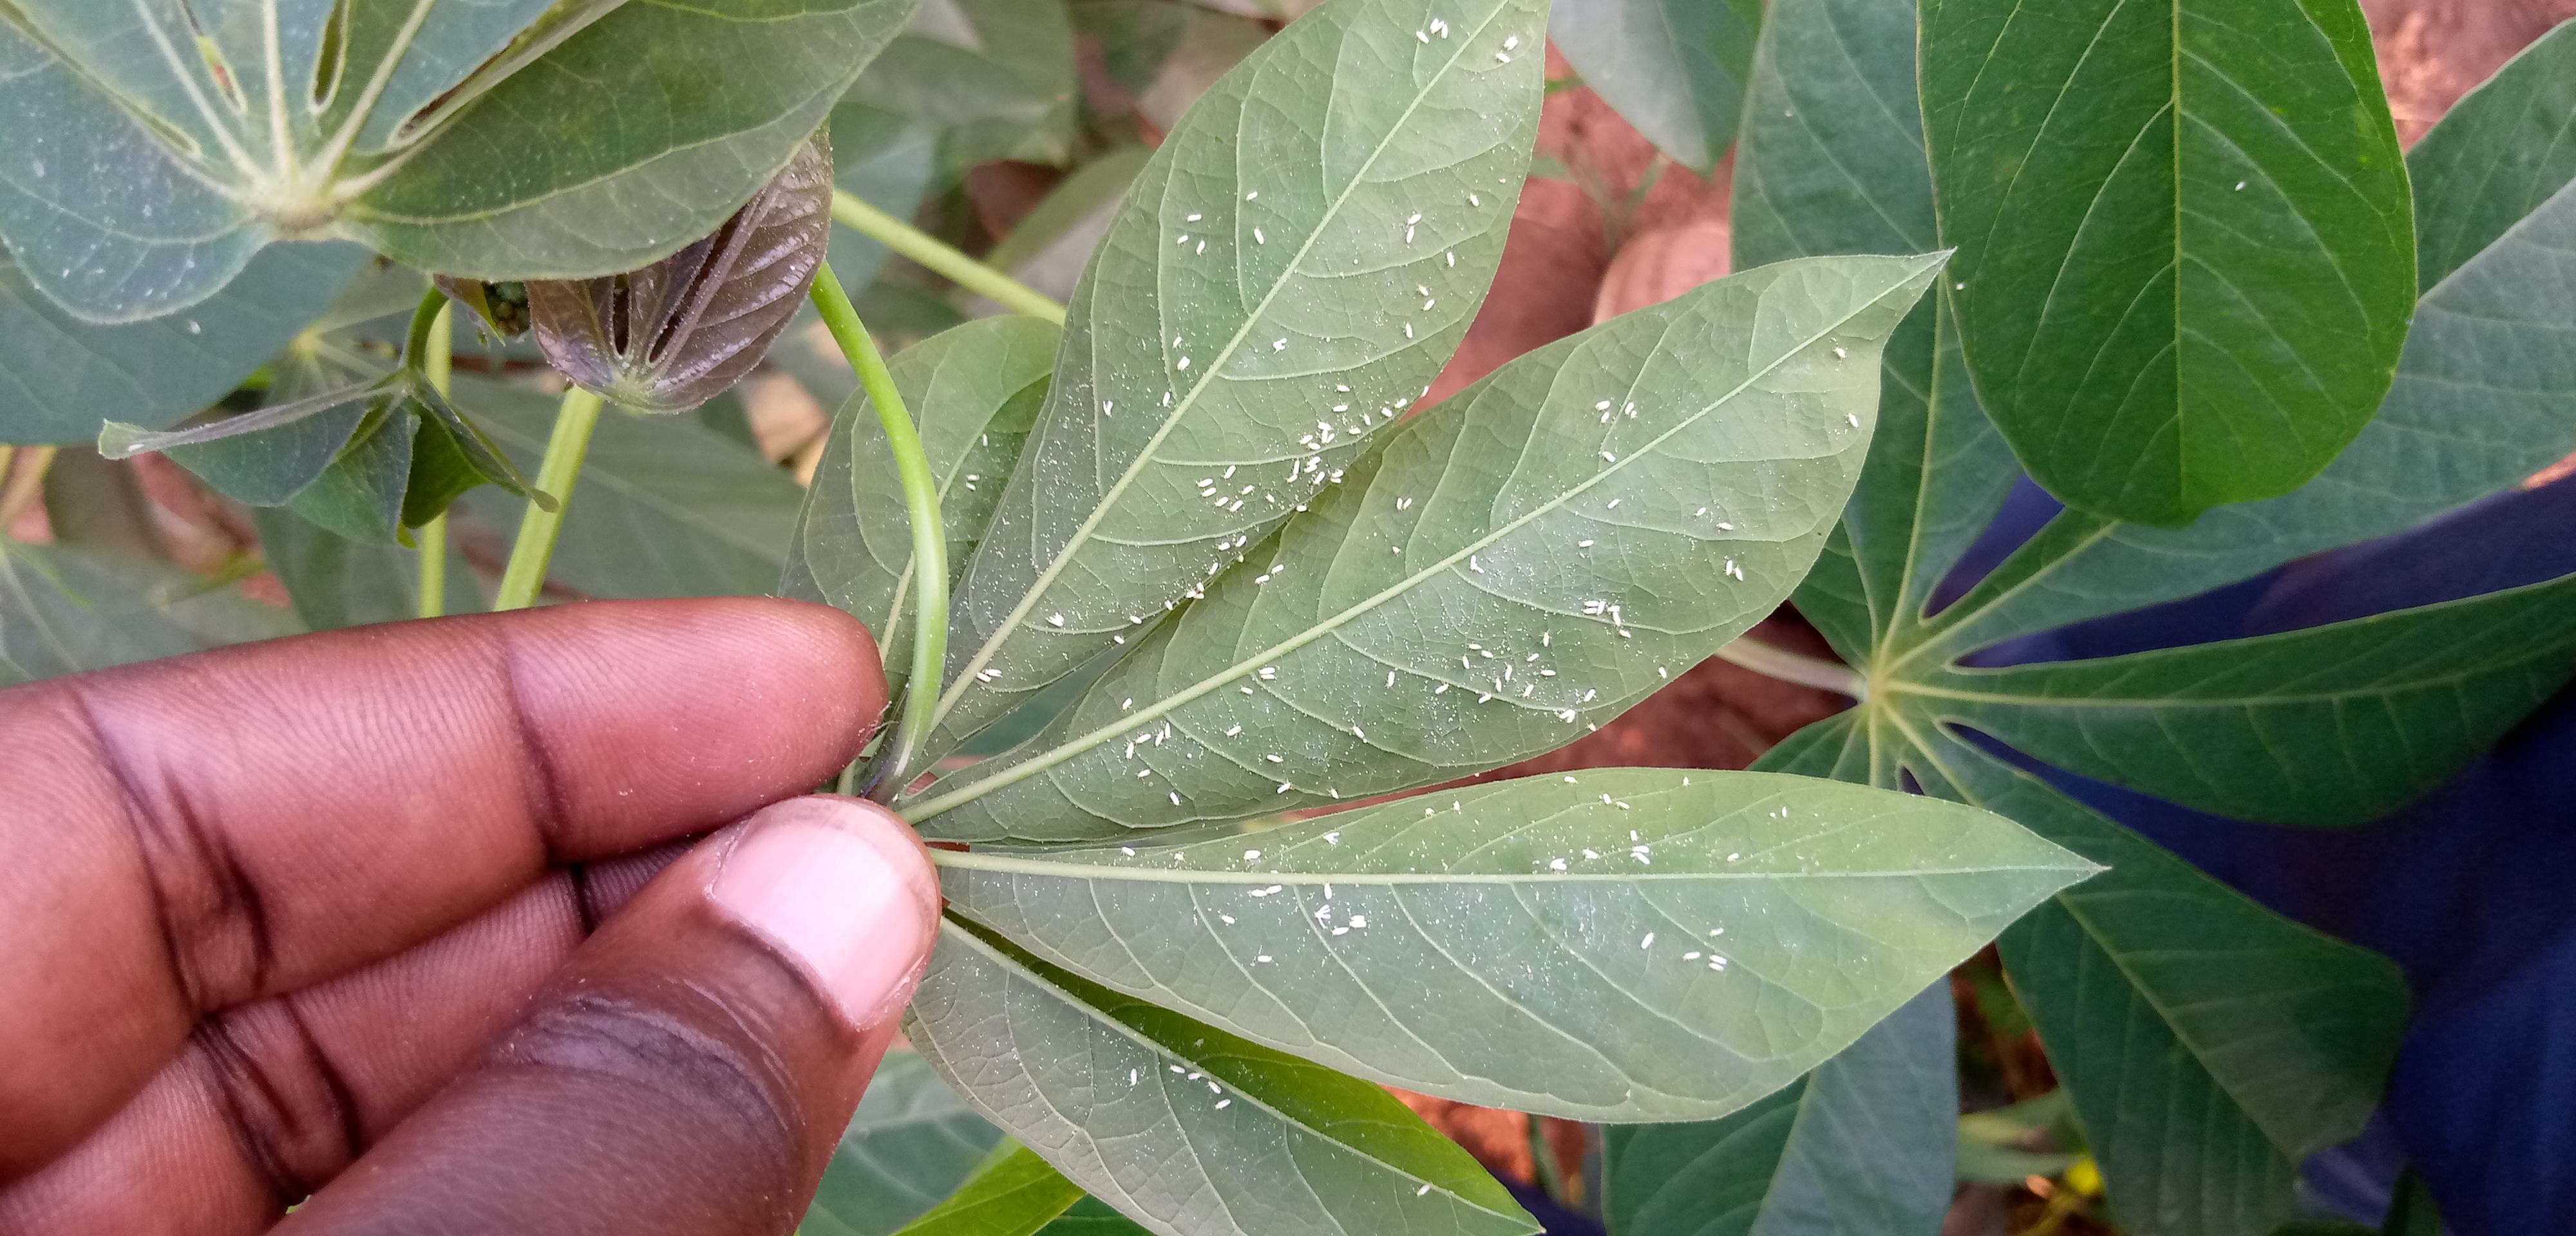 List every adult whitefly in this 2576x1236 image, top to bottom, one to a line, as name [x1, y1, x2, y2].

whitefly [1430, 17, 1439, 30]
whitefly [1432, 21, 1445, 35]
whitefly [1442, 24, 1448, 39]
whitefly [1416, 30, 1430, 44]
whitefly [1504, 35, 1517, 48]
whitefly [1507, 39, 1519, 52]
whitefly [1495, 51, 1511, 64]
whitefly [2233, 180, 2248, 194]
whitefly [1245, 190, 1258, 202]
whitefly [1468, 192, 1482, 208]
whitefly [1406, 212, 1423, 225]
whitefly [1185, 213, 1204, 223]
whitefly [1405, 225, 1416, 244]
whitefly [1251, 226, 1267, 247]
whitefly [1176, 232, 1189, 245]
whitefly [1195, 239, 1206, 257]
whitefly [1444, 248, 1458, 269]
whitefly [1953, 281, 1967, 292]
whitefly [1417, 283, 1430, 297]
whitefly [1422, 298, 1435, 312]
whitefly [188, 317, 204, 337]
whitefly [1403, 319, 1414, 339]
whitefly [1271, 335, 1287, 353]
whitefly [1171, 335, 1184, 348]
whitefly [1833, 345, 1848, 359]
whitefly [1177, 355, 1188, 370]
whitefly [1182, 357, 1191, 370]
whitefly [1335, 382, 1352, 393]
whitefly [1420, 384, 1430, 397]
whitefly [1159, 388, 1175, 410]
whitefly [1394, 396, 1408, 409]
whitefly [1103, 399, 1113, 417]
whitefly [1593, 399, 1610, 411]
whitefly [1625, 401, 1635, 416]
whitefly [1330, 402, 1350, 413]
whitefly [1379, 406, 1394, 417]
whitefly [1630, 409, 1638, 420]
whitefly [1601, 411, 1610, 425]
whitefly [1846, 411, 1861, 429]
whitefly [1361, 411, 1373, 427]
whitefly [1316, 420, 1332, 431]
whitefly [1347, 426, 1363, 436]
whitefly [1321, 429, 1327, 445]
whitefly [981, 431, 989, 447]
whitefly [1327, 433, 1336, 445]
whitefly [1299, 434, 1314, 446]
whitefly [127, 442, 146, 453]
whitefly [1307, 442, 1321, 451]
whitefly [1601, 449, 1616, 464]
whitefly [1307, 456, 1321, 465]
whitefly [1291, 460, 1301, 474]
whitefly [1222, 465, 1236, 480]
whitefly [1303, 465, 1318, 474]
whitefly [1331, 469, 1345, 477]
whitefly [1312, 471, 1326, 487]
whitefly [965, 473, 981, 481]
whitefly [1285, 474, 1298, 485]
whitefly [1329, 477, 1341, 485]
whitefly [1196, 478, 1214, 490]
whitefly [965, 482, 978, 492]
whitefly [1240, 482, 1255, 496]
whitefly [1200, 487, 1218, 501]
whitefly [1264, 490, 1276, 504]
whitefly [1215, 495, 1229, 509]
whitefly [1395, 496, 1402, 511]
whitefly [1403, 497, 1412, 511]
whitefly [1605, 498, 1620, 509]
whitefly [1229, 500, 1244, 514]
whitefly [1294, 503, 1308, 514]
whitefly [1696, 506, 1707, 518]
whitefly [1717, 520, 1736, 532]
whitefly [1233, 534, 1248, 548]
whitefly [1578, 537, 1595, 548]
whitefly [1216, 541, 1231, 551]
whitefly [1391, 544, 1402, 556]
whitefly [1236, 552, 1246, 564]
whitefly [1470, 552, 1477, 563]
whitefly [1725, 559, 1734, 577]
whitefly [1206, 561, 1218, 576]
whitefly [1470, 562, 1479, 571]
whitefly [1270, 564, 1285, 575]
whitefly [1475, 565, 1486, 574]
whitefly [1733, 565, 1745, 583]
whitefly [1253, 574, 1271, 585]
whitefly [1195, 581, 1206, 593]
whitefly [1185, 590, 1197, 599]
whitefly [1193, 593, 1206, 601]
whitefly [1164, 599, 1175, 612]
whitefly [1584, 600, 1599, 606]
whitefly [1597, 600, 1606, 615]
whitefly [1607, 604, 1620, 612]
whitefly [1582, 608, 1598, 615]
whitefly [1053, 612, 1064, 622]
whitefly [1612, 612, 1622, 628]
whitefly [1128, 614, 1142, 625]
whitefly [1045, 616, 1063, 628]
whitefly [1618, 628, 1632, 639]
whitefly [1541, 629, 1553, 649]
whitefly [1112, 634, 1127, 646]
whitefly [1465, 642, 1482, 650]
whitefly [1481, 650, 1494, 660]
whitefly [1524, 650, 1540, 661]
whitefly [1461, 655, 1472, 669]
whitefly [1503, 662, 1514, 682]
whitefly [1658, 664, 1669, 679]
whitefly [1258, 666, 1277, 674]
whitefly [984, 667, 1004, 678]
whitefly [1539, 667, 1557, 677]
whitefly [1386, 668, 1396, 689]
whitefly [976, 672, 990, 683]
whitefly [1259, 674, 1277, 681]
whitefly [1495, 677, 1502, 693]
whitefly [1520, 682, 1535, 698]
whitefly [1435, 682, 1450, 695]
whitefly [1238, 684, 1255, 697]
whitefly [1583, 688, 1596, 704]
whitefly [1477, 693, 1493, 706]
whitefly [1121, 697, 1132, 711]
whitefly [1558, 708, 1574, 721]
whitefly [1567, 711, 1576, 724]
whitefly [1164, 720, 1172, 740]
whitefly [1224, 722, 1244, 738]
whitefly [1586, 722, 1598, 735]
whitefly [1352, 724, 1366, 738]
whitefly [1155, 729, 1164, 747]
whitefly [1135, 733, 1152, 746]
whitefly [1125, 741, 1134, 761]
whitefly [1265, 753, 1285, 764]
whitefly [1135, 767, 1151, 779]
whitefly [1680, 774, 1692, 789]
whitefly [1562, 774, 1578, 785]
whitefly [1276, 781, 1293, 796]
whitefly [1327, 787, 1342, 802]
whitefly [1169, 790, 1181, 807]
whitefly [1602, 792, 1613, 805]
whitefly [1451, 799, 1462, 812]
whitefly [1615, 800, 1631, 810]
whitefly [1781, 804, 1789, 818]
whitefly [1423, 805, 1435, 818]
whitefly [1767, 810, 1776, 819]
whitefly [1321, 829, 1340, 847]
whitefly [1629, 829, 1638, 841]
whitefly [1119, 844, 1136, 858]
whitefly [1631, 844, 1650, 853]
whitefly [1240, 847, 1263, 862]
whitefly [1580, 847, 1599, 861]
whitefly [1725, 850, 1740, 863]
whitefly [1172, 851, 1186, 862]
whitefly [1629, 852, 1640, 858]
whitefly [1638, 854, 1651, 865]
whitefly [1549, 857, 1564, 865]
whitefly [1553, 863, 1568, 872]
whitefly [1323, 881, 1335, 899]
whitefly [1265, 883, 1285, 894]
whitefly [1250, 888, 1266, 897]
whitefly [1312, 904, 1333, 929]
whitefly [1220, 913, 1235, 926]
whitefly [1349, 913, 1366, 921]
whitefly [1349, 920, 1368, 928]
whitefly [1331, 925, 1349, 937]
whitefly [1708, 926, 1725, 937]
whitefly [1638, 930, 1656, 950]
whitefly [1681, 950, 1701, 962]
whitefly [1709, 951, 1727, 964]
whitefly [1255, 954, 1274, 964]
whitefly [1708, 962, 1725, 973]
whitefly [1168, 1063, 1186, 1075]
whitefly [1129, 1065, 1140, 1087]
whitefly [1188, 1071, 1203, 1081]
whitefly [1206, 1080, 1223, 1094]
whitefly [1215, 1098, 1233, 1111]
whitefly [1414, 1181, 1432, 1200]